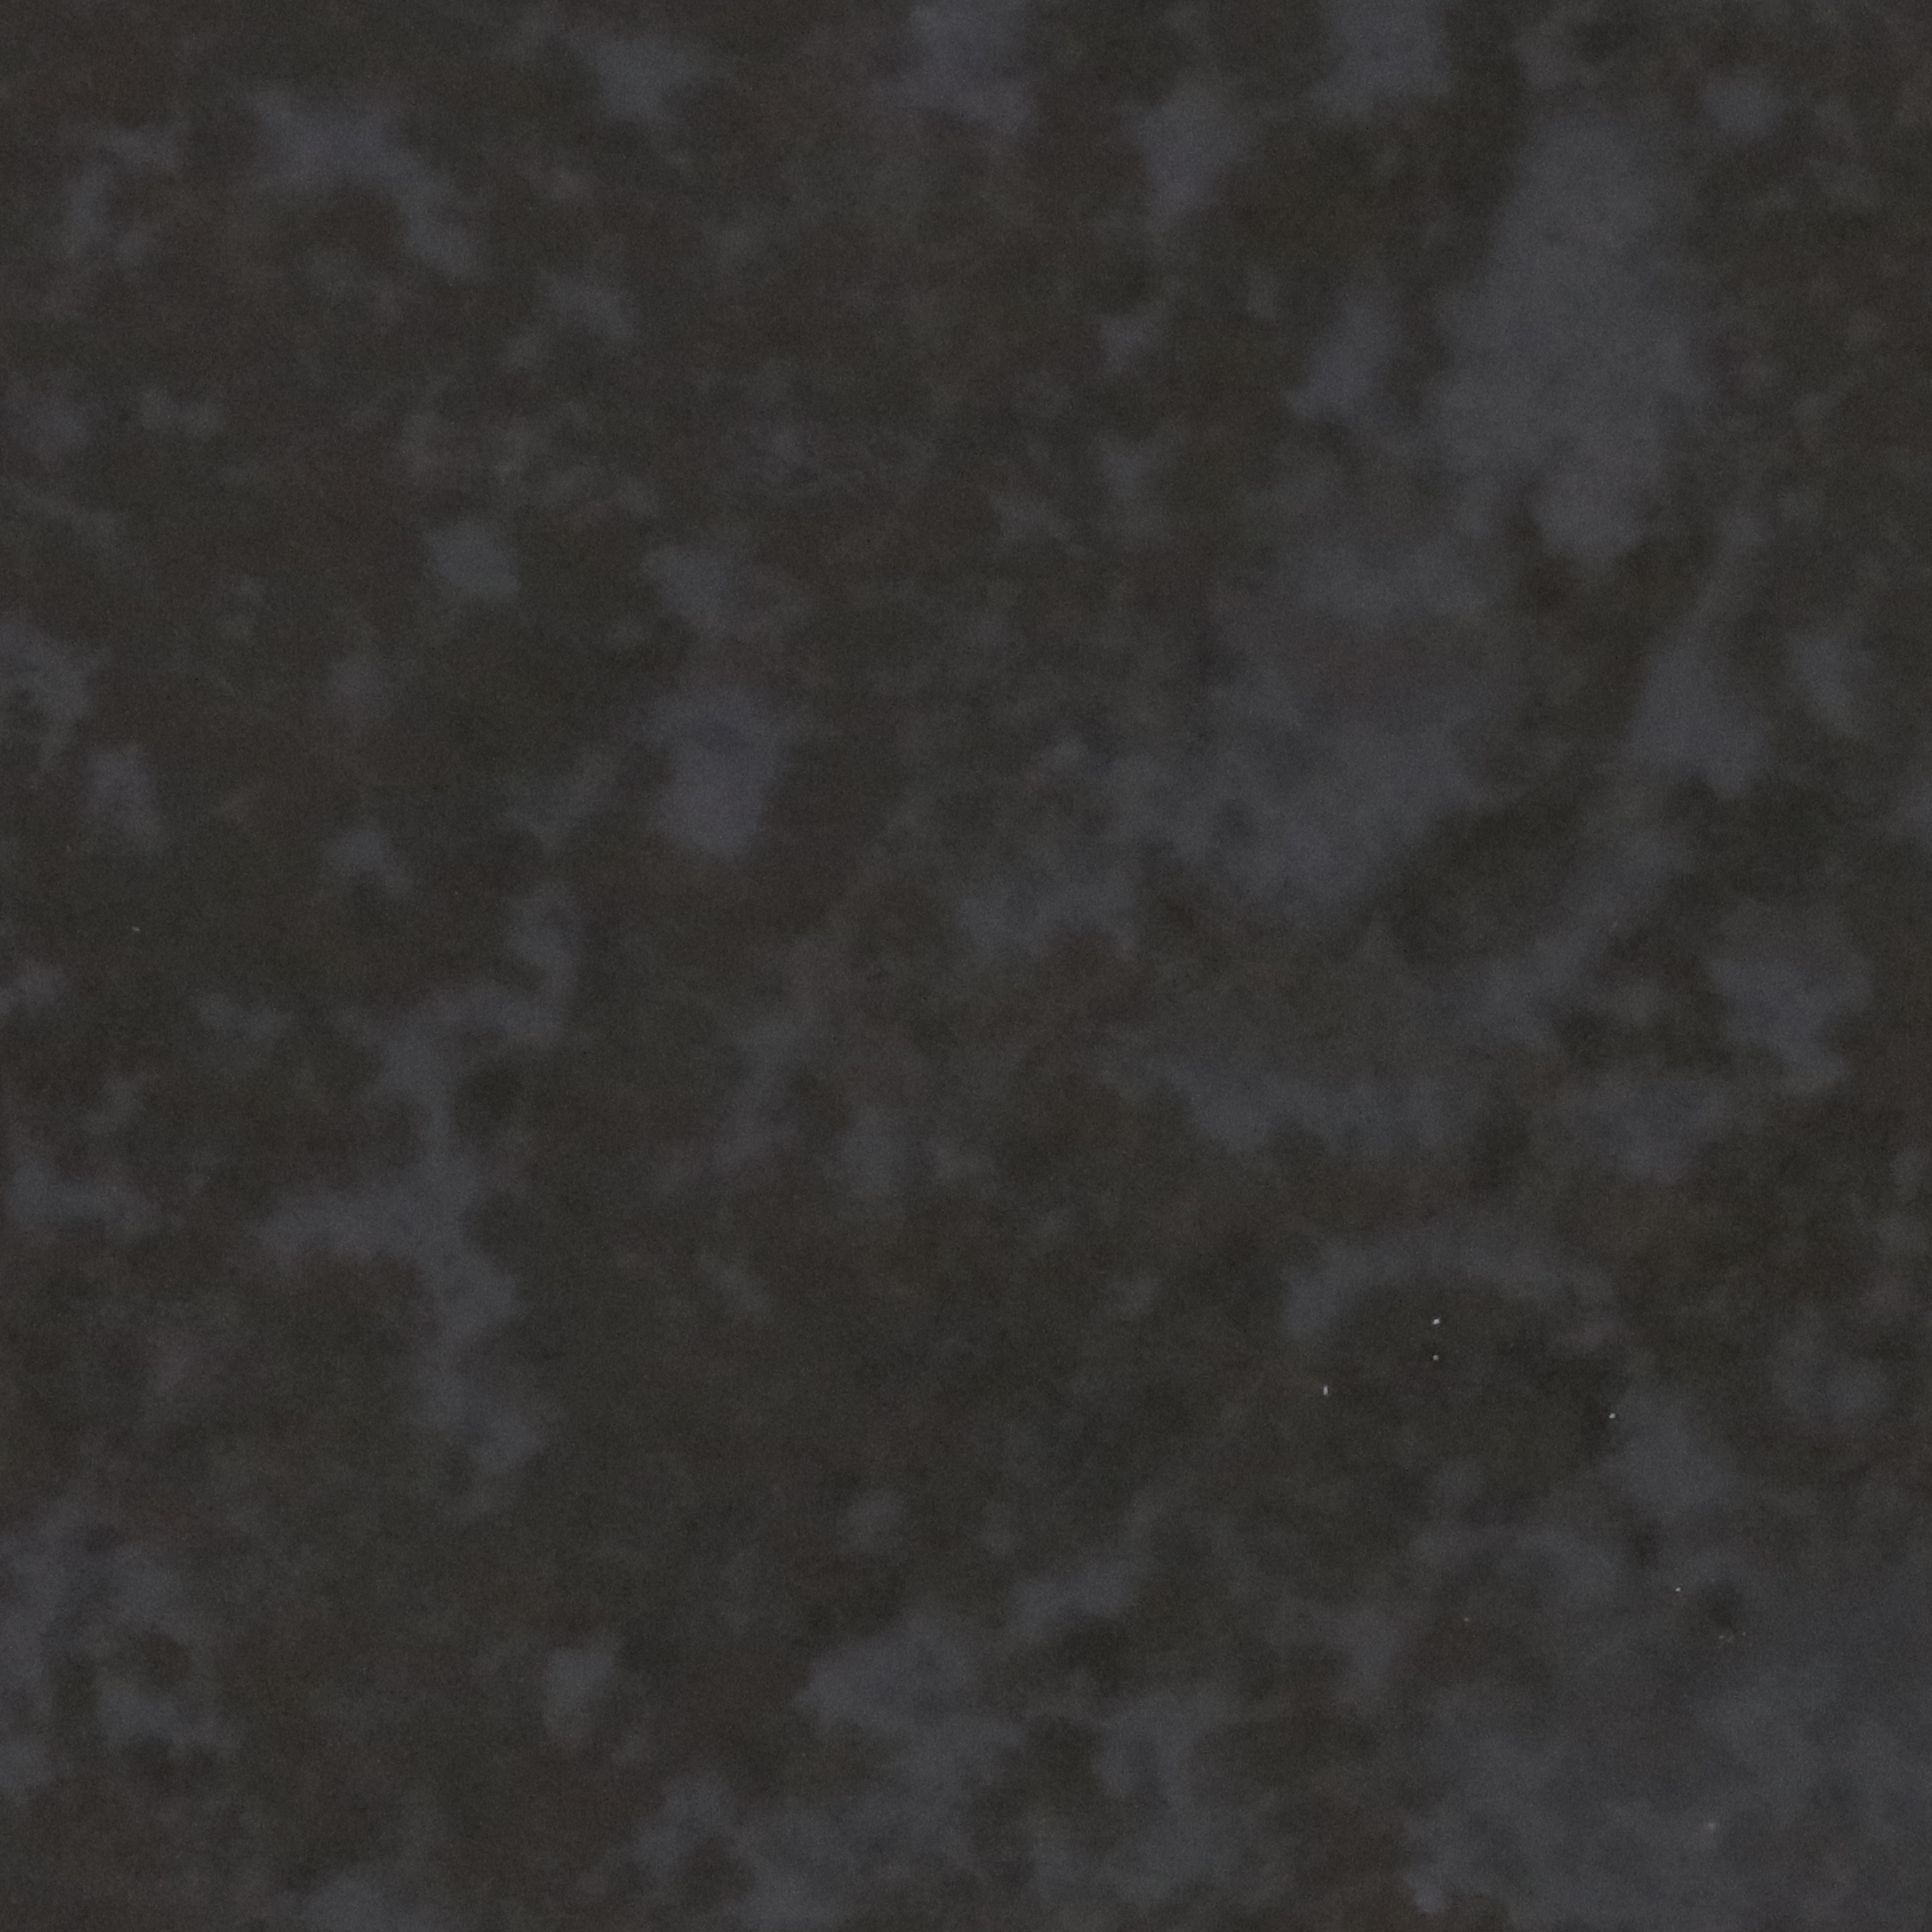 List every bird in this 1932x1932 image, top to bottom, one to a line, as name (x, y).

None